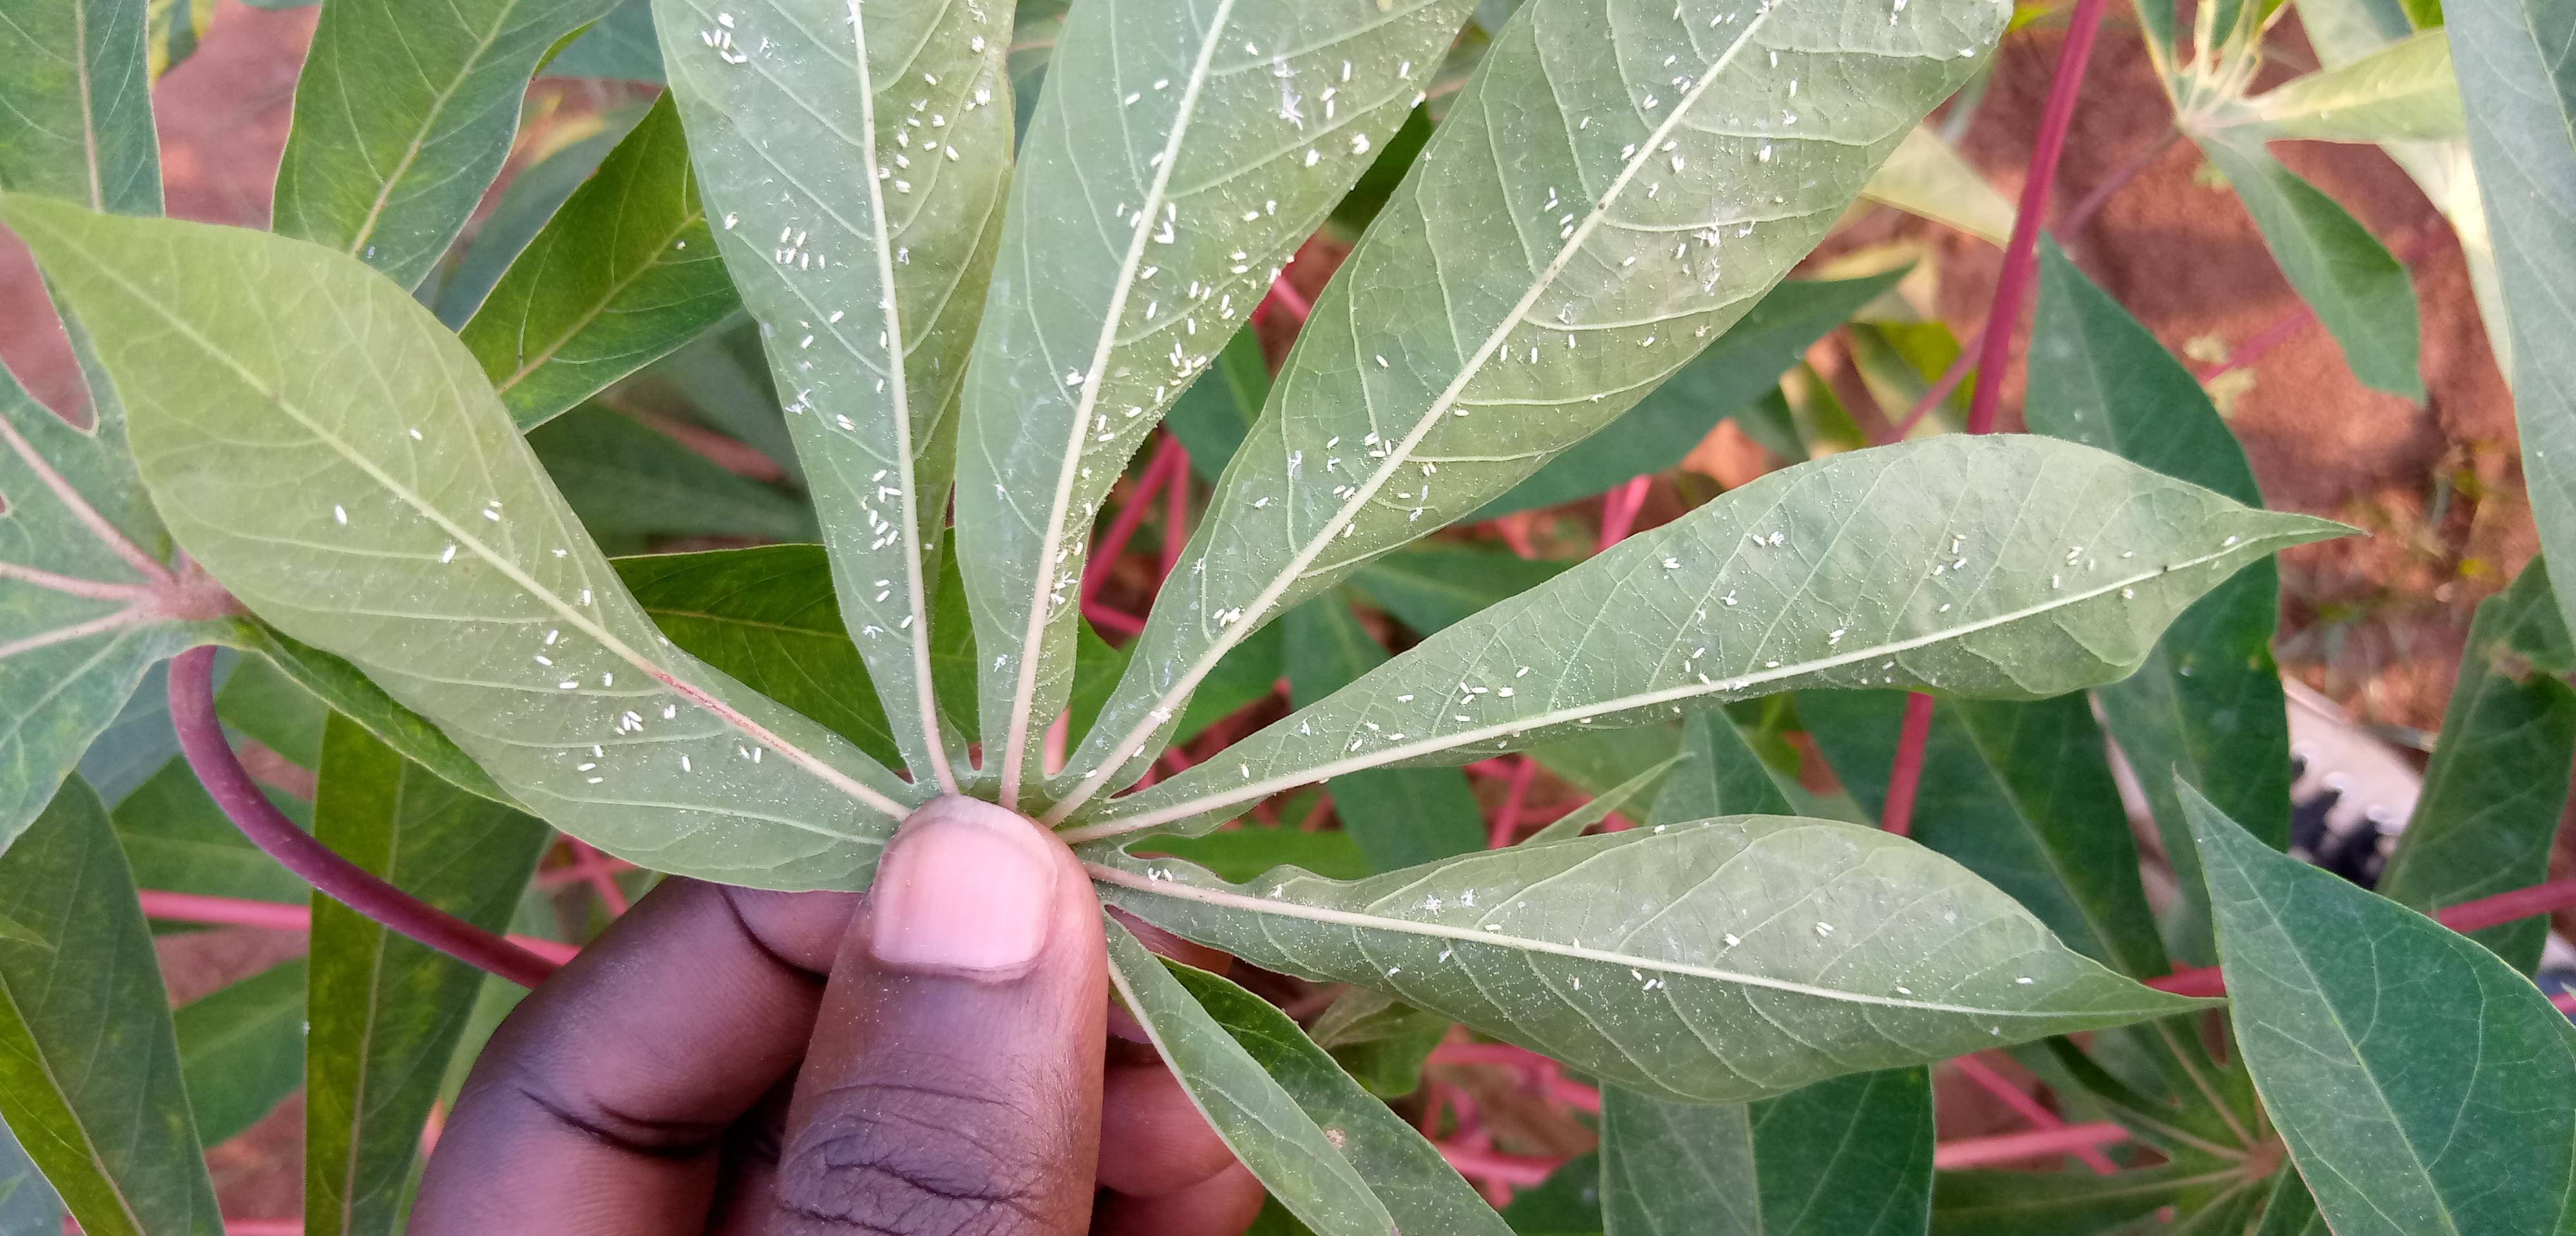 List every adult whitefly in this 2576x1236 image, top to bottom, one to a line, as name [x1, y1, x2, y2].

whitefly [846, 1, 859, 25]
whitefly [1892, 1, 1908, 12]
whitefly [1672, 4, 1681, 23]
whitefly [969, 6, 988, 26]
whitefly [1725, 8, 1736, 25]
whitefly [719, 10, 736, 28]
whitefly [1888, 11, 1899, 30]
whitefly [1709, 12, 1723, 31]
whitefly [714, 25, 721, 48]
whitefly [700, 26, 715, 48]
whitefly [722, 31, 732, 49]
whitefly [969, 31, 988, 53]
whitefly [757, 33, 772, 54]
whitefly [1244, 40, 1260, 56]
whitefly [1958, 46, 1977, 59]
whitefly [1769, 48, 1779, 68]
whitefly [719, 49, 734, 64]
whitefly [1662, 51, 1677, 68]
whitefly [734, 53, 749, 63]
whitefly [1340, 58, 1355, 83]
whitefly [1398, 59, 1412, 79]
whitefly [1273, 61, 1293, 80]
whitefly [923, 70, 938, 87]
whitefly [1669, 73, 1685, 85]
whitefly [1151, 76, 1171, 91]
whitefly [1789, 77, 1798, 99]
whitefly [1679, 78, 1692, 97]
whitefly [1318, 85, 1338, 100]
whitefly [972, 86, 994, 106]
whitefly [1122, 89, 1140, 106]
whitefly [1410, 89, 1429, 111]
whitefly [1278, 91, 1305, 130]
whitefly [1642, 91, 1661, 110]
whitefly [909, 97, 929, 118]
whitefly [1325, 98, 1335, 122]
whitefly [963, 100, 976, 112]
whitefly [1782, 109, 1801, 126]
whitefly [931, 111, 947, 127]
whitefly [1577, 114, 1592, 131]
whitefly [906, 115, 921, 128]
whitefly [895, 127, 911, 147]
whitefly [1350, 131, 1371, 160]
whitefly [1660, 138, 1681, 153]
whitefly [922, 138, 937, 152]
whitefly [1620, 142, 1638, 162]
whitefly [1758, 142, 1774, 165]
whitefly [944, 144, 961, 163]
whitefly [1304, 148, 1323, 170]
whitefly [1150, 149, 1168, 168]
whitefly [893, 152, 912, 171]
whitefly [1669, 153, 1687, 174]
whitefly [878, 165, 893, 182]
whitefly [893, 178, 911, 195]
whitefly [1645, 180, 1658, 201]
whitefly [1546, 184, 1558, 200]
whitefly [1772, 194, 1785, 205]
whitefly [1264, 197, 1282, 218]
whitefly [1168, 199, 1179, 223]
whitefly [1542, 199, 1560, 214]
whitefly [1113, 200, 1126, 221]
whitefly [1129, 207, 1143, 229]
whitefly [1241, 208, 1260, 224]
whitefly [1557, 211, 1574, 227]
whitefly [723, 212, 741, 234]
whitefly [1738, 220, 1757, 239]
whitefly [1162, 220, 1173, 233]
whitefly [780, 223, 791, 244]
whitefly [1559, 223, 1574, 243]
whitefly [1694, 228, 1707, 250]
whitefly [1707, 229, 1723, 248]
whitefly [795, 229, 808, 247]
whitefly [1151, 232, 1175, 246]
whitefly [1674, 238, 1687, 261]
whitefly [674, 239, 688, 252]
whitefly [784, 245, 797, 265]
whitefly [895, 245, 916, 269]
whitefly [1227, 247, 1249, 262]
whitefly [773, 247, 783, 267]
whitefly [800, 251, 813, 271]
whitefly [817, 252, 827, 271]
whitefly [1618, 252, 1640, 266]
whitefly [1139, 263, 1159, 281]
whitefly [1230, 263, 1251, 274]
whitefly [1266, 265, 1282, 286]
whitefly [1189, 278, 1200, 299]
whitefly [1200, 283, 1212, 301]
whitefly [1219, 292, 1231, 311]
whitefly [1144, 297, 1159, 320]
whitefly [1554, 306, 1572, 326]
whitefly [829, 307, 848, 324]
whitefly [1221, 307, 1234, 319]
whitefly [1187, 316, 1197, 336]
whitefly [1694, 320, 1713, 339]
whitefly [879, 328, 891, 350]
whitefly [800, 331, 817, 351]
whitefly [1566, 332, 1577, 351]
whitefly [1638, 333, 1658, 350]
whitefly [1174, 339, 1185, 359]
whitefly [1499, 342, 1509, 364]
whitefly [1529, 344, 1541, 366]
whitefly [1168, 350, 1183, 368]
whitefly [1373, 353, 1390, 369]
whitefly [1192, 354, 1209, 370]
whitefly [1184, 356, 1193, 370]
whitefly [1065, 368, 1083, 387]
whitefly [1175, 368, 1196, 379]
whitefly [875, 377, 887, 394]
whitefly [1168, 377, 1185, 386]
whitefly [1155, 383, 1164, 404]
whitefly [797, 388, 815, 410]
whitefly [1589, 389, 1605, 406]
whitefly [784, 401, 802, 416]
whitefly [1122, 404, 1143, 418]
whitefly [1452, 407, 1471, 417]
whitefly [835, 411, 853, 422]
whitefly [1094, 413, 1107, 432]
whitefly [837, 420, 857, 433]
whitefly [408, 426, 425, 440]
whitefly [1363, 430, 1380, 447]
whitefly [1095, 431, 1118, 442]
whitefly [1325, 431, 1340, 449]
whitefly [1384, 438, 1396, 454]
whitefly [1368, 449, 1389, 460]
whitefly [1286, 451, 1305, 478]
whitefly [1327, 455, 1342, 476]
whitefly [1426, 460, 1439, 474]
whitefly [1079, 464, 1095, 480]
whitefly [1420, 464, 1429, 480]
whitefly [870, 468, 888, 483]
whitefly [992, 481, 1007, 503]
whitefly [1331, 482, 1347, 494]
whitefly [877, 483, 885, 503]
whitefly [885, 484, 904, 498]
whitefly [1341, 486, 1358, 502]
whitefly [1396, 491, 1412, 501]
whitefly [1253, 494, 1271, 510]
whitefly [488, 496, 503, 509]
whitefly [1083, 500, 1094, 517]
whitefly [333, 502, 350, 527]
whitefly [1406, 505, 1423, 523]
whitefly [481, 507, 501, 524]
whitefly [868, 507, 880, 527]
whitefly [875, 519, 890, 535]
whitefly [1344, 521, 1356, 539]
whitefly [887, 526, 900, 547]
whitefly [1766, 529, 1787, 549]
whitefly [1749, 530, 1766, 550]
whitefly [1956, 530, 1967, 540]
whitefly [2219, 534, 2238, 547]
whitefly [871, 535, 885, 552]
whitefly [1951, 536, 1960, 556]
whitefly [440, 541, 457, 566]
whitefly [923, 541, 935, 552]
whitefly [1072, 541, 1085, 556]
whitefly [2070, 543, 2087, 551]
whitefly [1054, 544, 1071, 563]
whitefly [550, 546, 571, 559]
whitefly [2123, 547, 2134, 561]
whitefly [2063, 549, 2079, 559]
whitefly [1661, 555, 1681, 570]
whitefly [1952, 556, 1969, 574]
whitefly [2087, 556, 2096, 572]
whitefly [2065, 557, 2080, 566]
whitefly [1931, 561, 1944, 578]
whitefly [1060, 567, 1080, 585]
whitefly [2050, 570, 2062, 591]
whitefly [872, 576, 891, 587]
whitefly [1052, 579, 1067, 591]
whitefly [2121, 585, 2135, 601]
whitefly [581, 587, 594, 608]
whitefly [1718, 588, 1739, 606]
whitefly [873, 588, 893, 603]
whitefly [1048, 590, 1068, 608]
whitefly [1938, 601, 1952, 613]
whitefly [1694, 603, 1709, 625]
whitefly [1227, 604, 1245, 624]
whitefly [1211, 604, 1224, 619]
whitefly [1219, 612, 1226, 628]
whitefly [899, 612, 917, 631]
whitefly [859, 623, 885, 640]
whitefly [544, 625, 562, 645]
whitefly [1829, 626, 1846, 637]
whitefly [656, 632, 670, 649]
whitefly [1825, 637, 1842, 647]
whitefly [1690, 644, 1706, 659]
whitefly [535, 653, 556, 667]
whitefly [992, 655, 1009, 674]
whitefly [1683, 657, 1692, 675]
whitefly [1763, 658, 1783, 671]
whitefly [1880, 660, 1897, 671]
whitefly [1514, 662, 1529, 678]
whitefly [601, 669, 616, 688]
whitefly [1697, 670, 1714, 688]
whitefly [1733, 673, 1750, 693]
whitefly [1883, 675, 1894, 684]
whitefly [1859, 676, 1870, 686]
whitefly [1931, 677, 1938, 687]
whitefly [556, 679, 580, 691]
whitefly [1457, 680, 1470, 695]
whitefly [1719, 680, 1732, 694]
whitefly [1471, 684, 1488, 695]
whitefly [1497, 684, 1516, 699]
whitefly [1396, 693, 1414, 703]
whitefly [1460, 693, 1475, 705]
whitefly [662, 701, 679, 720]
whitefly [1669, 703, 1684, 715]
whitefly [1148, 705, 1175, 724]
whitefly [627, 708, 645, 722]
whitefly [1453, 713, 1471, 724]
whitefly [621, 713, 632, 731]
whitefly [1577, 716, 1595, 727]
whitefly [1300, 716, 1311, 736]
whitefly [630, 720, 645, 733]
whitefly [1364, 720, 1381, 732]
whitefly [614, 724, 625, 735]
whitefly [1513, 729, 1524, 738]
whitefly [1387, 730, 1406, 744]
whitefly [1349, 737, 1365, 754]
whitefly [1497, 739, 1510, 750]
whitefly [592, 741, 604, 758]
whitefly [1129, 744, 1147, 758]
whitefly [739, 744, 752, 761]
whitefly [753, 744, 764, 765]
whitefly [681, 753, 692, 773]
whitefly [1239, 760, 1253, 780]
whitefly [576, 762, 598, 771]
whitefly [1084, 765, 1099, 782]
whitefly [586, 776, 606, 786]
whitefly [1653, 821, 1669, 837]
whitefly [1146, 865, 1162, 883]
whitefly [1161, 867, 1177, 883]
whitefly [1270, 882, 1283, 899]
whitefly [1461, 886, 1477, 907]
whitefly [1419, 892, 1443, 917]
whitefly [1812, 919, 1835, 939]
whitefly [1483, 921, 1503, 933]
whitefly [1723, 930, 1743, 948]
whitefly [1569, 935, 1584, 950]
whitefly [1436, 946, 1454, 966]
whitefly [1383, 964, 1401, 981]
whitefly [1629, 966, 1642, 981]
whitefly [1569, 973, 1582, 992]
whitefly [2013, 973, 2034, 987]
whitefly [1641, 975, 1656, 991]
whitefly [1656, 979, 1663, 989]
whitefly [1893, 984, 1912, 995]
whitefly [1987, 1022, 2004, 1040]